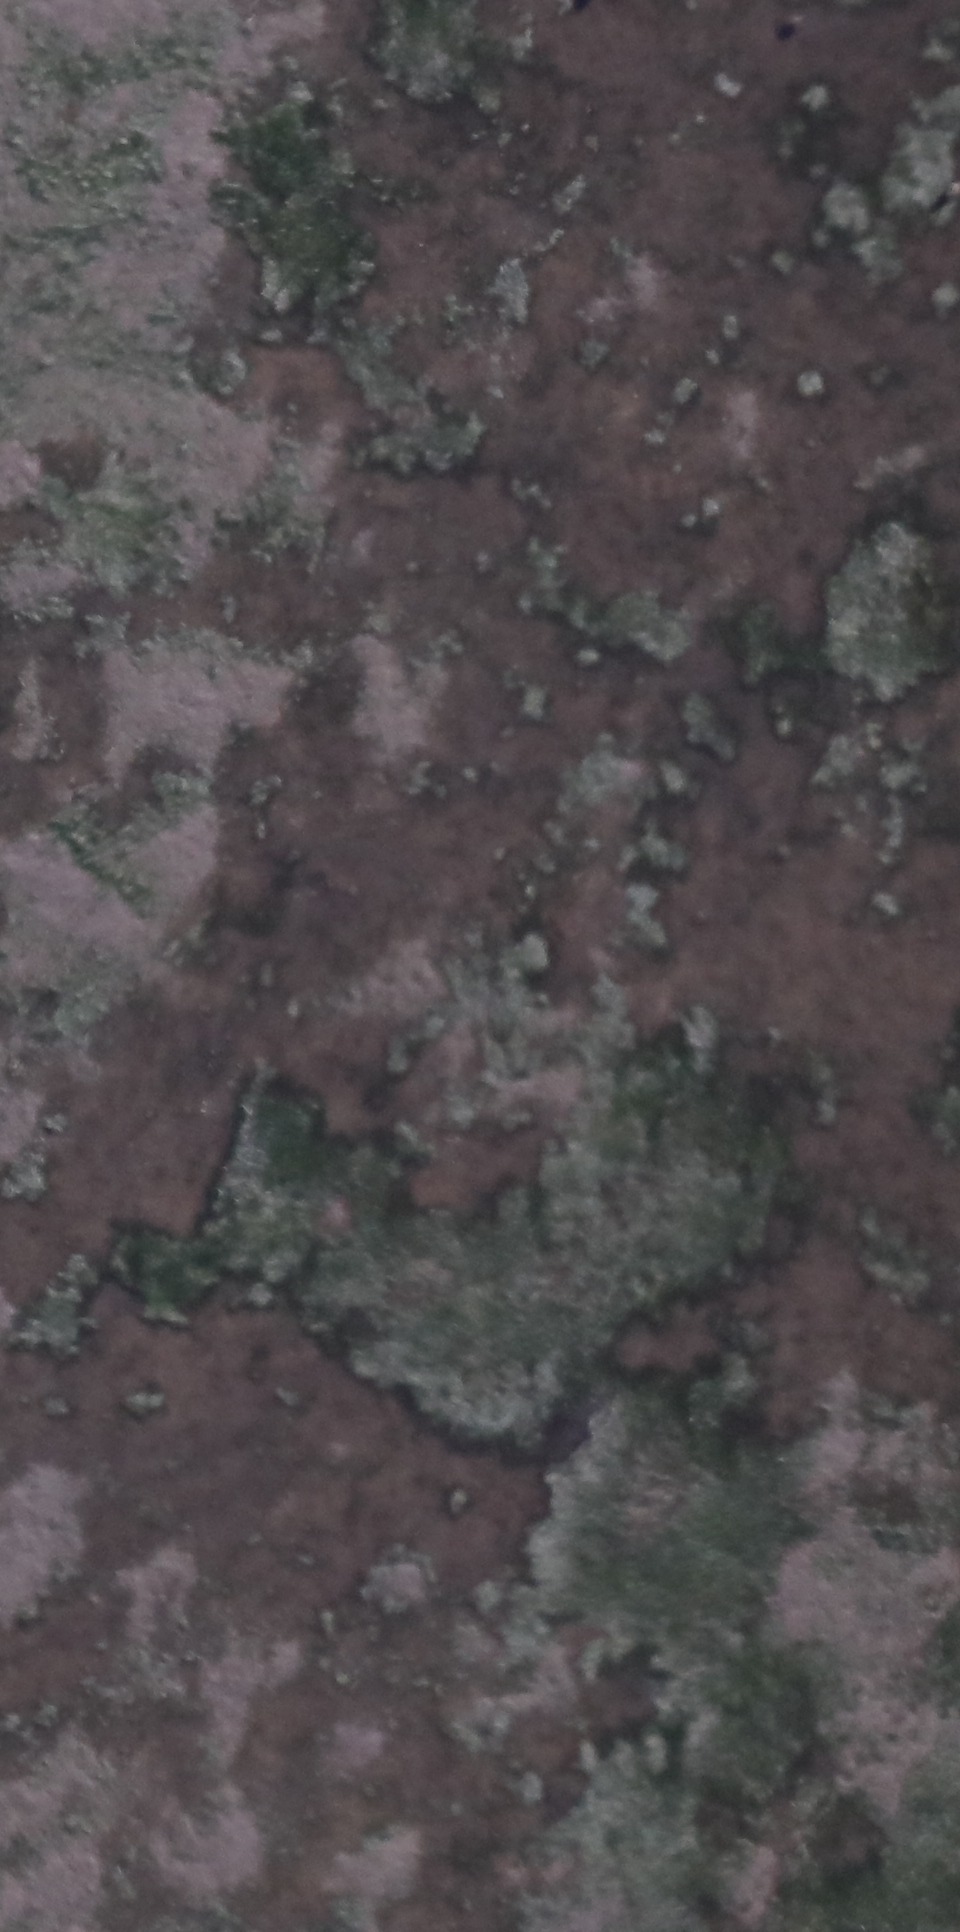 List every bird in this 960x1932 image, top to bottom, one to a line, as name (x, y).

Canada goose (793, 25)